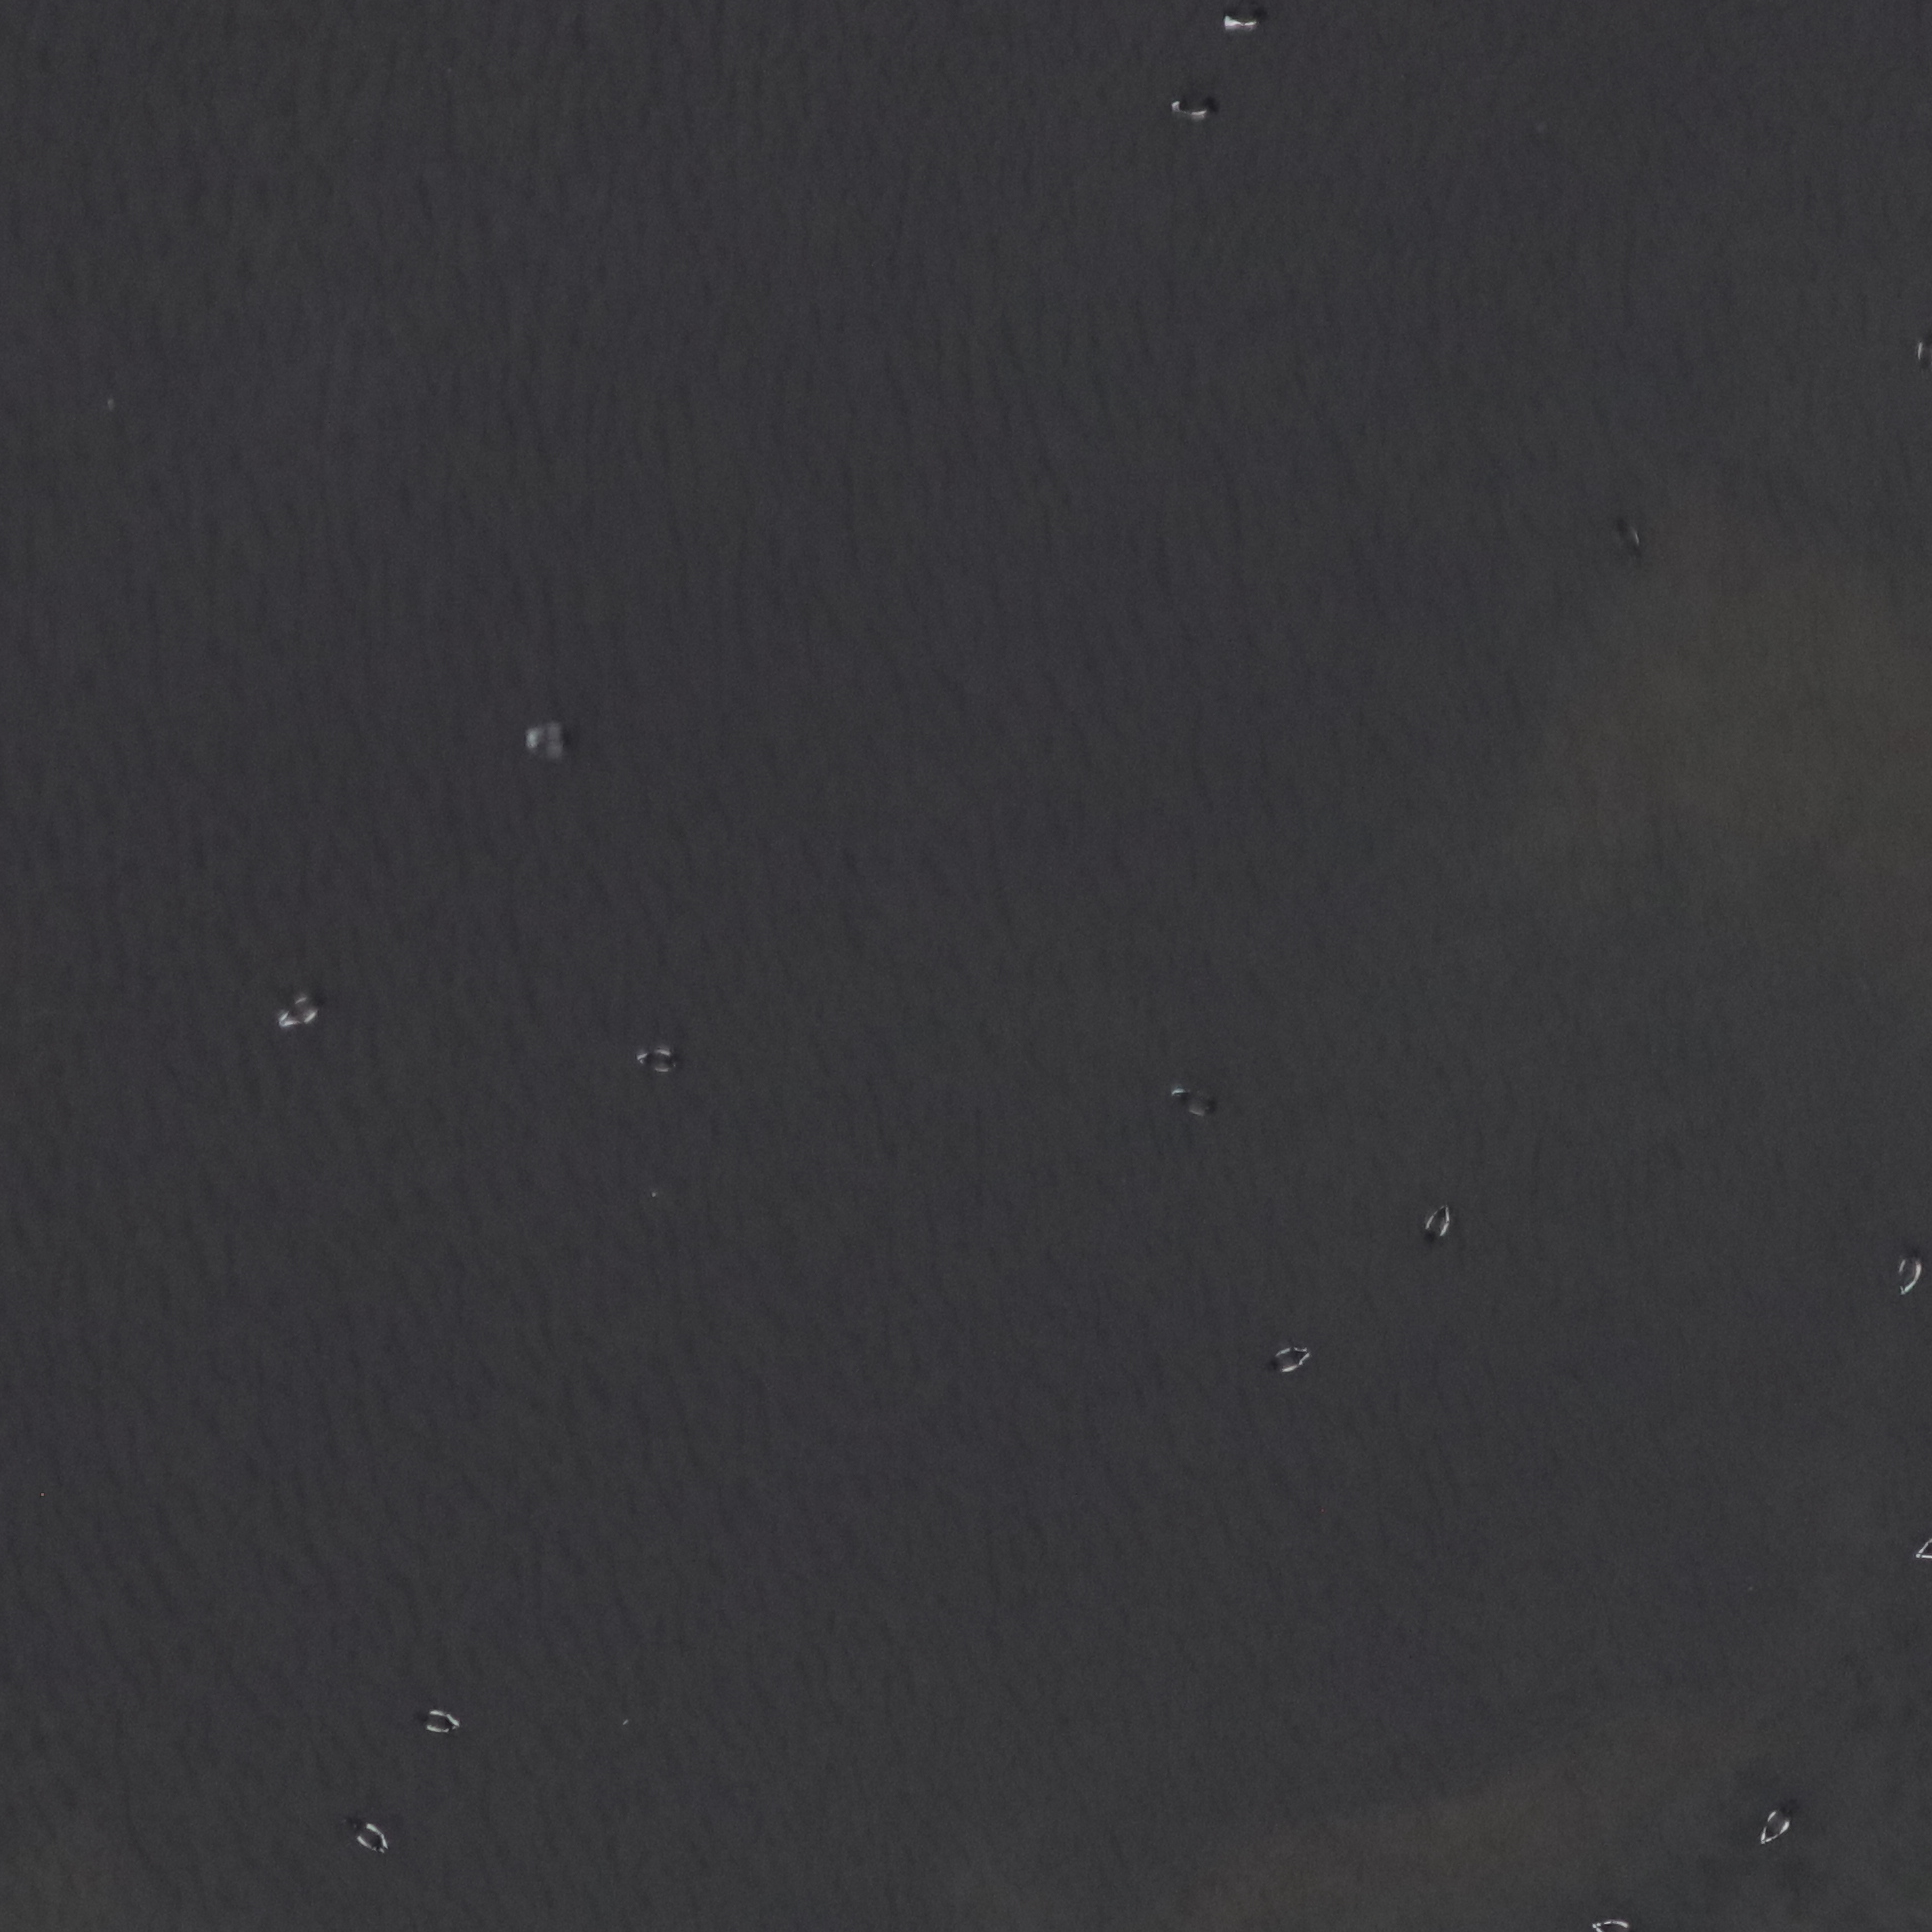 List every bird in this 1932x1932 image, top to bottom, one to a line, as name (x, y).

brant (1245, 18)
brant (1188, 110)
brant (1926, 354)
brant (1633, 536)
brant (552, 730)
brant (301, 1010)
brant (658, 1060)
brant (1200, 1096)
brant (1438, 1222)
brant (1911, 1272)
brant (1288, 1359)
brant (442, 1720)
brant (1775, 1824)
brant (371, 1837)